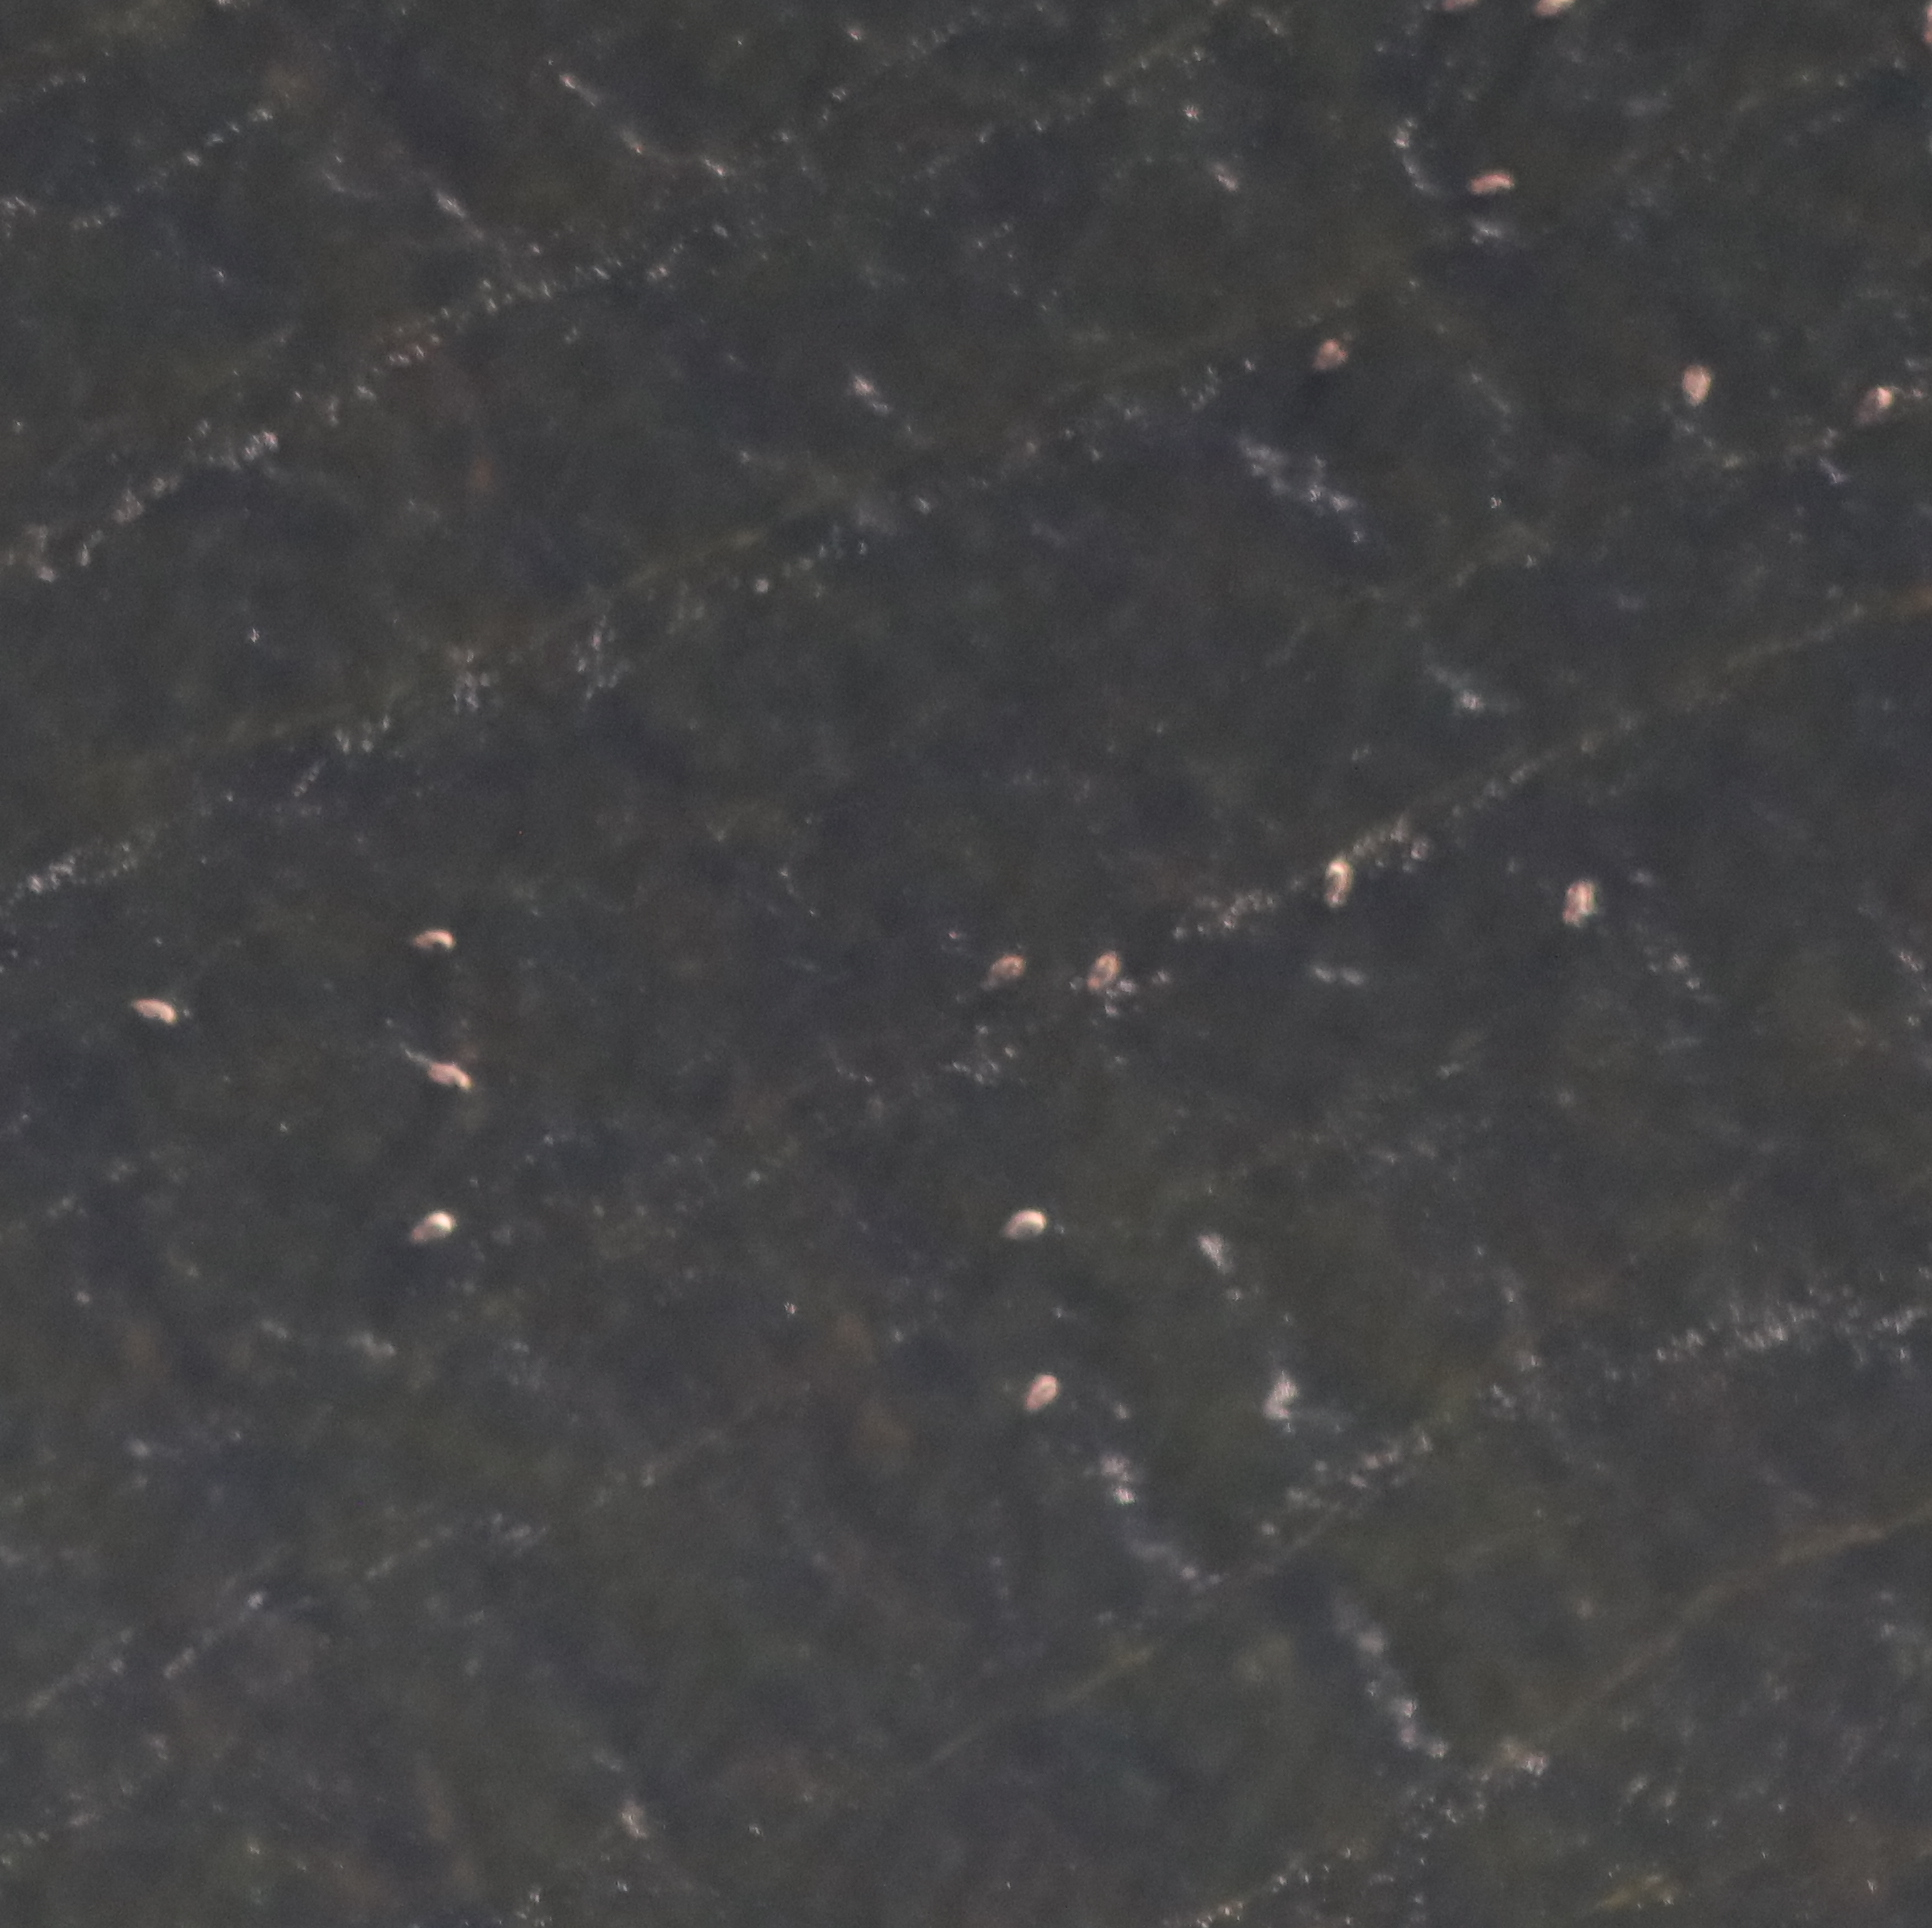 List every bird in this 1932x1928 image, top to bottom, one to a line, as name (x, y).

Canada goose (1552, 8)
Canada goose (1489, 185)
Canada goose (1333, 353)
Canada goose (1696, 386)
Canada goose (1875, 402)
Canada goose (1332, 885)
Canada goose (1579, 904)
Canada goose (440, 938)
Canada goose (1005, 971)
Canada goose (1100, 972)
Canada goose (156, 1014)
Canada goose (456, 1078)
Canada goose (1028, 1224)
Canada goose (430, 1225)
Canada goose (1047, 1393)